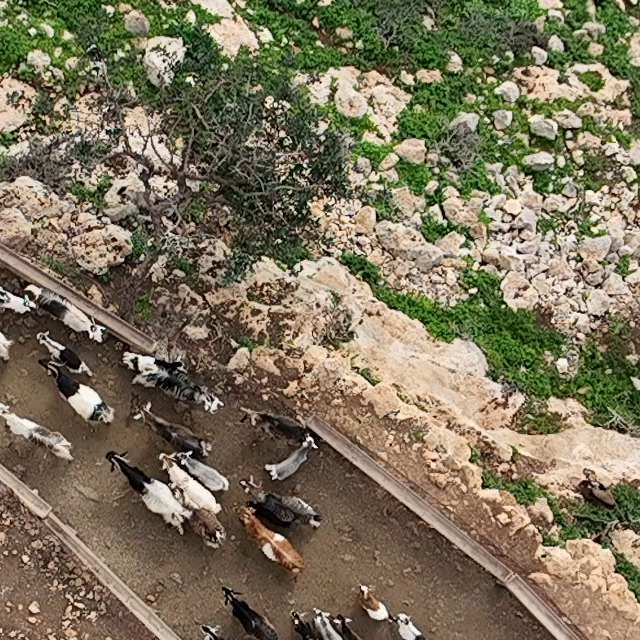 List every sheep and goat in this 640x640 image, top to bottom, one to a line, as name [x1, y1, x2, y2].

goat [0, 283, 30, 313]
goat [26, 285, 100, 344]
goat [0, 296, 10, 362]
goat [35, 330, 95, 378]
goat [122, 352, 186, 377]
goat [37, 359, 111, 430]
goat [131, 371, 216, 413]
goat [0, 402, 72, 462]
goat [130, 402, 206, 458]
goat [239, 405, 308, 443]
goat [264, 435, 317, 482]
goat [106, 451, 189, 533]
goat [176, 452, 228, 491]
goat [159, 453, 217, 513]
goat [237, 477, 319, 530]
goat [168, 482, 225, 550]
goat [233, 504, 300, 573]
goat [358, 585, 388, 619]
goat [221, 587, 280, 639]
goat [314, 608, 348, 639]
goat [289, 611, 327, 639]
goat [394, 613, 434, 639]
goat [328, 614, 361, 639]
goat [337, 614, 369, 639]
goat [199, 625, 266, 639]